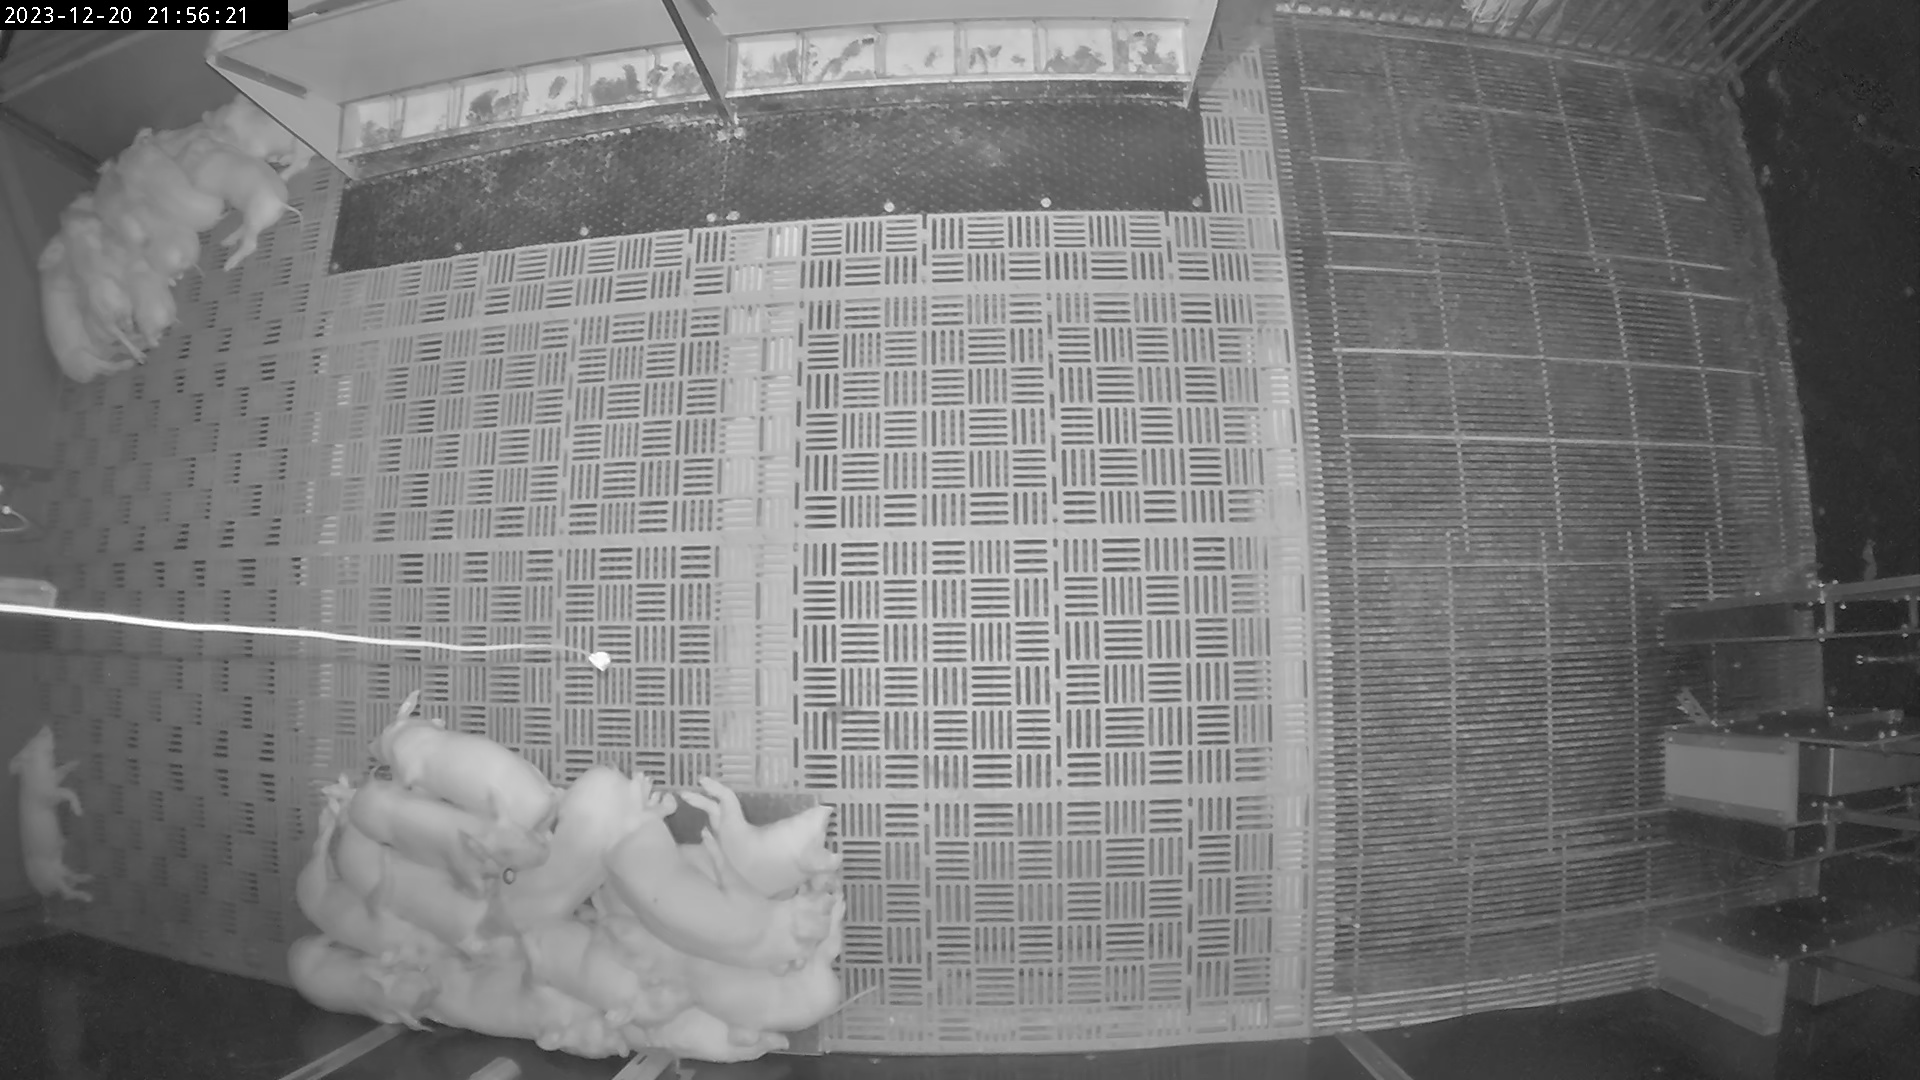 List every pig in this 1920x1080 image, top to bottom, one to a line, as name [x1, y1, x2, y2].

pig [201, 90, 316, 181]
pig [116, 127, 234, 231]
pig [172, 133, 306, 271]
pig [94, 155, 160, 256]
pig [57, 189, 146, 366]
pig [129, 194, 206, 277]
pig [38, 235, 137, 383]
pig [126, 253, 181, 349]
pig [368, 687, 564, 843]
pig [7, 721, 97, 906]
pig [348, 764, 548, 899]
pig [473, 764, 653, 942]
pig [600, 774, 842, 914]
pig [293, 807, 464, 973]
pig [327, 807, 525, 970]
pig [600, 819, 836, 977]
pig [597, 893, 880, 1033]
pig [539, 912, 705, 1049]
pig [425, 931, 631, 1059]
pig [287, 932, 443, 1032]
pig [620, 1007, 790, 1062]